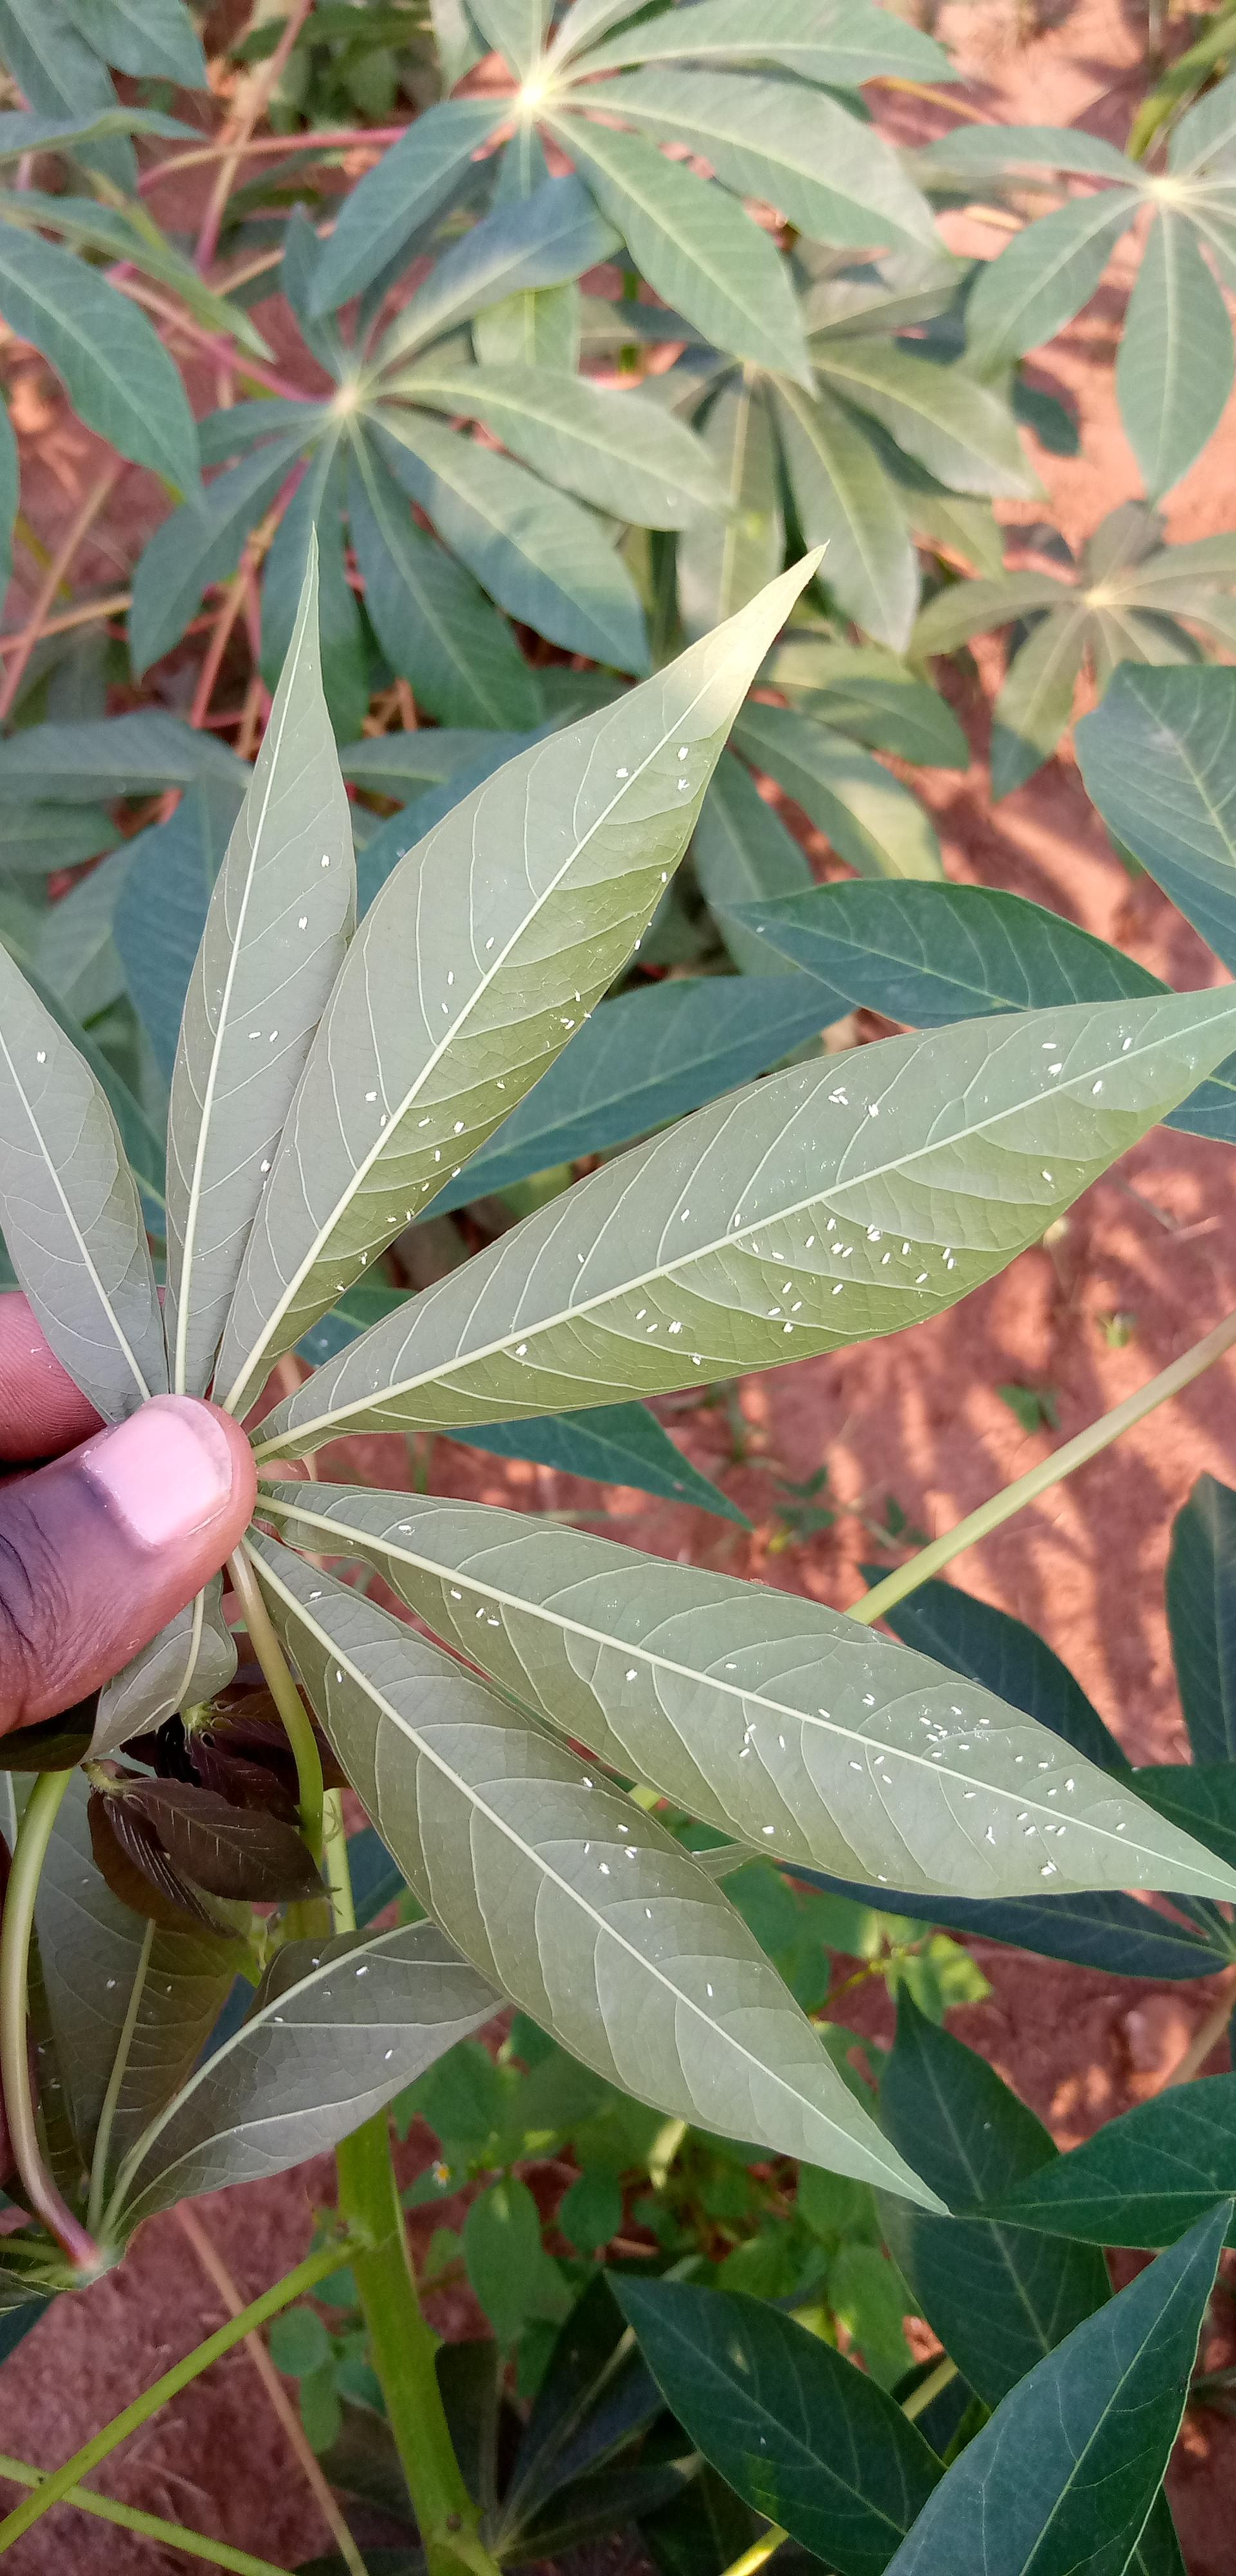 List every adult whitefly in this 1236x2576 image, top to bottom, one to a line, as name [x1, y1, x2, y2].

whitefly [677, 746, 689, 761]
whitefly [616, 768, 628, 772]
whitefly [615, 772, 630, 779]
whitefly [677, 777, 692, 792]
whitefly [321, 853, 331, 868]
whitefly [660, 871, 668, 883]
whitefly [303, 916, 308, 931]
whitefly [299, 916, 303, 929]
whitefly [753, 925, 765, 934]
whitefly [483, 935, 495, 949]
whitefly [633, 938, 641, 951]
whitefly [445, 970, 456, 985]
whitefly [574, 990, 583, 1003]
whitefly [440, 1003, 450, 1016]
whitefly [582, 1012, 593, 1020]
whitefly [559, 1016, 570, 1024]
whitefly [564, 1019, 576, 1031]
whitefly [269, 1028, 279, 1044]
whitefly [247, 1030, 262, 1040]
whitefly [1120, 1036, 1132, 1051]
whitefly [1039, 1041, 1057, 1050]
whitefly [36, 1050, 41, 1064]
whitefly [41, 1050, 47, 1065]
whitefly [1046, 1061, 1062, 1074]
whitefly [1090, 1078, 1103, 1095]
whitefly [493, 1079, 507, 1090]
whitefly [832, 1086, 847, 1096]
whitefly [364, 1091, 378, 1097]
whitefly [827, 1095, 839, 1104]
whitefly [838, 1095, 850, 1106]
whitefly [365, 1097, 377, 1102]
whitefly [379, 1113, 387, 1127]
whitefly [417, 1117, 431, 1128]
whitefly [453, 1121, 464, 1135]
whitefly [434, 1149, 442, 1163]
whitefly [260, 1157, 273, 1173]
whitefly [449, 1167, 462, 1179]
whitefly [1040, 1169, 1054, 1182]
whitefly [420, 1181, 430, 1193]
whitefly [679, 1208, 692, 1223]
whitefly [733, 1211, 741, 1229]
whitefly [825, 1217, 837, 1232]
whitefly [867, 1222, 876, 1233]
whitefly [805, 1235, 816, 1249]
whitefly [751, 1241, 761, 1255]
whitefly [900, 1241, 910, 1256]
whitefly [841, 1245, 854, 1258]
whitefly [942, 1247, 951, 1261]
whitefly [771, 1250, 785, 1260]
whitefly [880, 1251, 892, 1265]
whitefly [577, 1252, 586, 1264]
whitefly [359, 1254, 368, 1266]
whitefly [946, 1256, 955, 1271]
whitefly [915, 1272, 928, 1285]
whitefly [780, 1281, 793, 1293]
whitefly [335, 1283, 345, 1292]
whitefly [830, 1283, 843, 1295]
whitefly [791, 1300, 803, 1312]
whitefly [767, 1306, 782, 1316]
whitefly [635, 1308, 647, 1321]
whitefly [668, 1320, 677, 1333]
whitefly [783, 1321, 794, 1334]
whitefly [674, 1321, 682, 1334]
whitefly [646, 1323, 659, 1335]
whitefly [516, 1343, 527, 1354]
whitefly [520, 1347, 528, 1357]
whitefly [688, 1352, 703, 1367]
whitefly [396, 1522, 413, 1531]
whitefly [307, 1589, 323, 1600]
whitefly [449, 1589, 462, 1601]
whitefly [475, 1607, 485, 1619]
whitefly [486, 1618, 501, 1627]
whitefly [724, 1661, 738, 1672]
whitefly [334, 1668, 344, 1684]
whitefly [624, 1668, 641, 1683]
whitefly [864, 1691, 876, 1701]
whitefly [861, 1696, 874, 1706]
whitefly [949, 1705, 963, 1716]
whitefly [817, 1705, 831, 1720]
whitefly [917, 1716, 931, 1726]
whitefly [978, 1716, 991, 1725]
whitefly [745, 1722, 758, 1732]
whitefly [931, 1723, 944, 1731]
whitefly [742, 1731, 751, 1745]
whitefly [924, 1732, 939, 1744]
whitefly [775, 1733, 789, 1751]
whitefly [958, 1742, 970, 1752]
whitefly [738, 1747, 751, 1759]
whitefly [930, 1750, 944, 1759]
whitefly [1011, 1753, 1025, 1764]
whitefly [872, 1754, 885, 1765]
whitefly [847, 1759, 864, 1772]
whitefly [1036, 1759, 1050, 1770]
whitefly [1128, 1765, 1140, 1773]
whitefly [880, 1773, 892, 1785]
whitefly [581, 1776, 594, 1788]
whitefly [1064, 1779, 1074, 1788]
whitefly [1067, 1783, 1074, 1792]
whitefly [1045, 1786, 1057, 1797]
whitefly [961, 1789, 976, 1799]
whitefly [1015, 1809, 1029, 1822]
whitefly [984, 1821, 996, 1846]
whitefly [1114, 1821, 1127, 1833]
whitefly [617, 1822, 629, 1833]
whitefly [1043, 1823, 1056, 1832]
whitefly [1022, 1824, 1036, 1838]
whitefly [758, 1824, 777, 1837]
whitefly [1056, 1824, 1069, 1837]
whitefly [582, 1841, 593, 1855]
whitefly [627, 1846, 638, 1853]
whitefly [624, 1848, 635, 1859]
whitefly [1046, 1859, 1058, 1873]
whitefly [598, 1866, 610, 1875]
whitefly [1040, 1866, 1054, 1875]
whitefly [876, 1871, 890, 1882]
whitefly [80, 1878, 89, 1885]
whitefly [644, 1906, 653, 1919]
whitefly [310, 1956, 321, 1965]
whitefly [355, 1964, 368, 1977]
whitefly [104, 1977, 117, 1989]
whitefly [706, 1982, 715, 1997]
whitefly [165, 1984, 172, 1993]
whitefly [273, 2016, 285, 2023]
whitefly [37, 2045, 46, 2054]
whitefly [384, 2048, 395, 2060]
whitefly [50, 2078, 57, 2083]
whitefly [50, 2084, 61, 2090]
whitefly [980, 2121, 993, 2130]